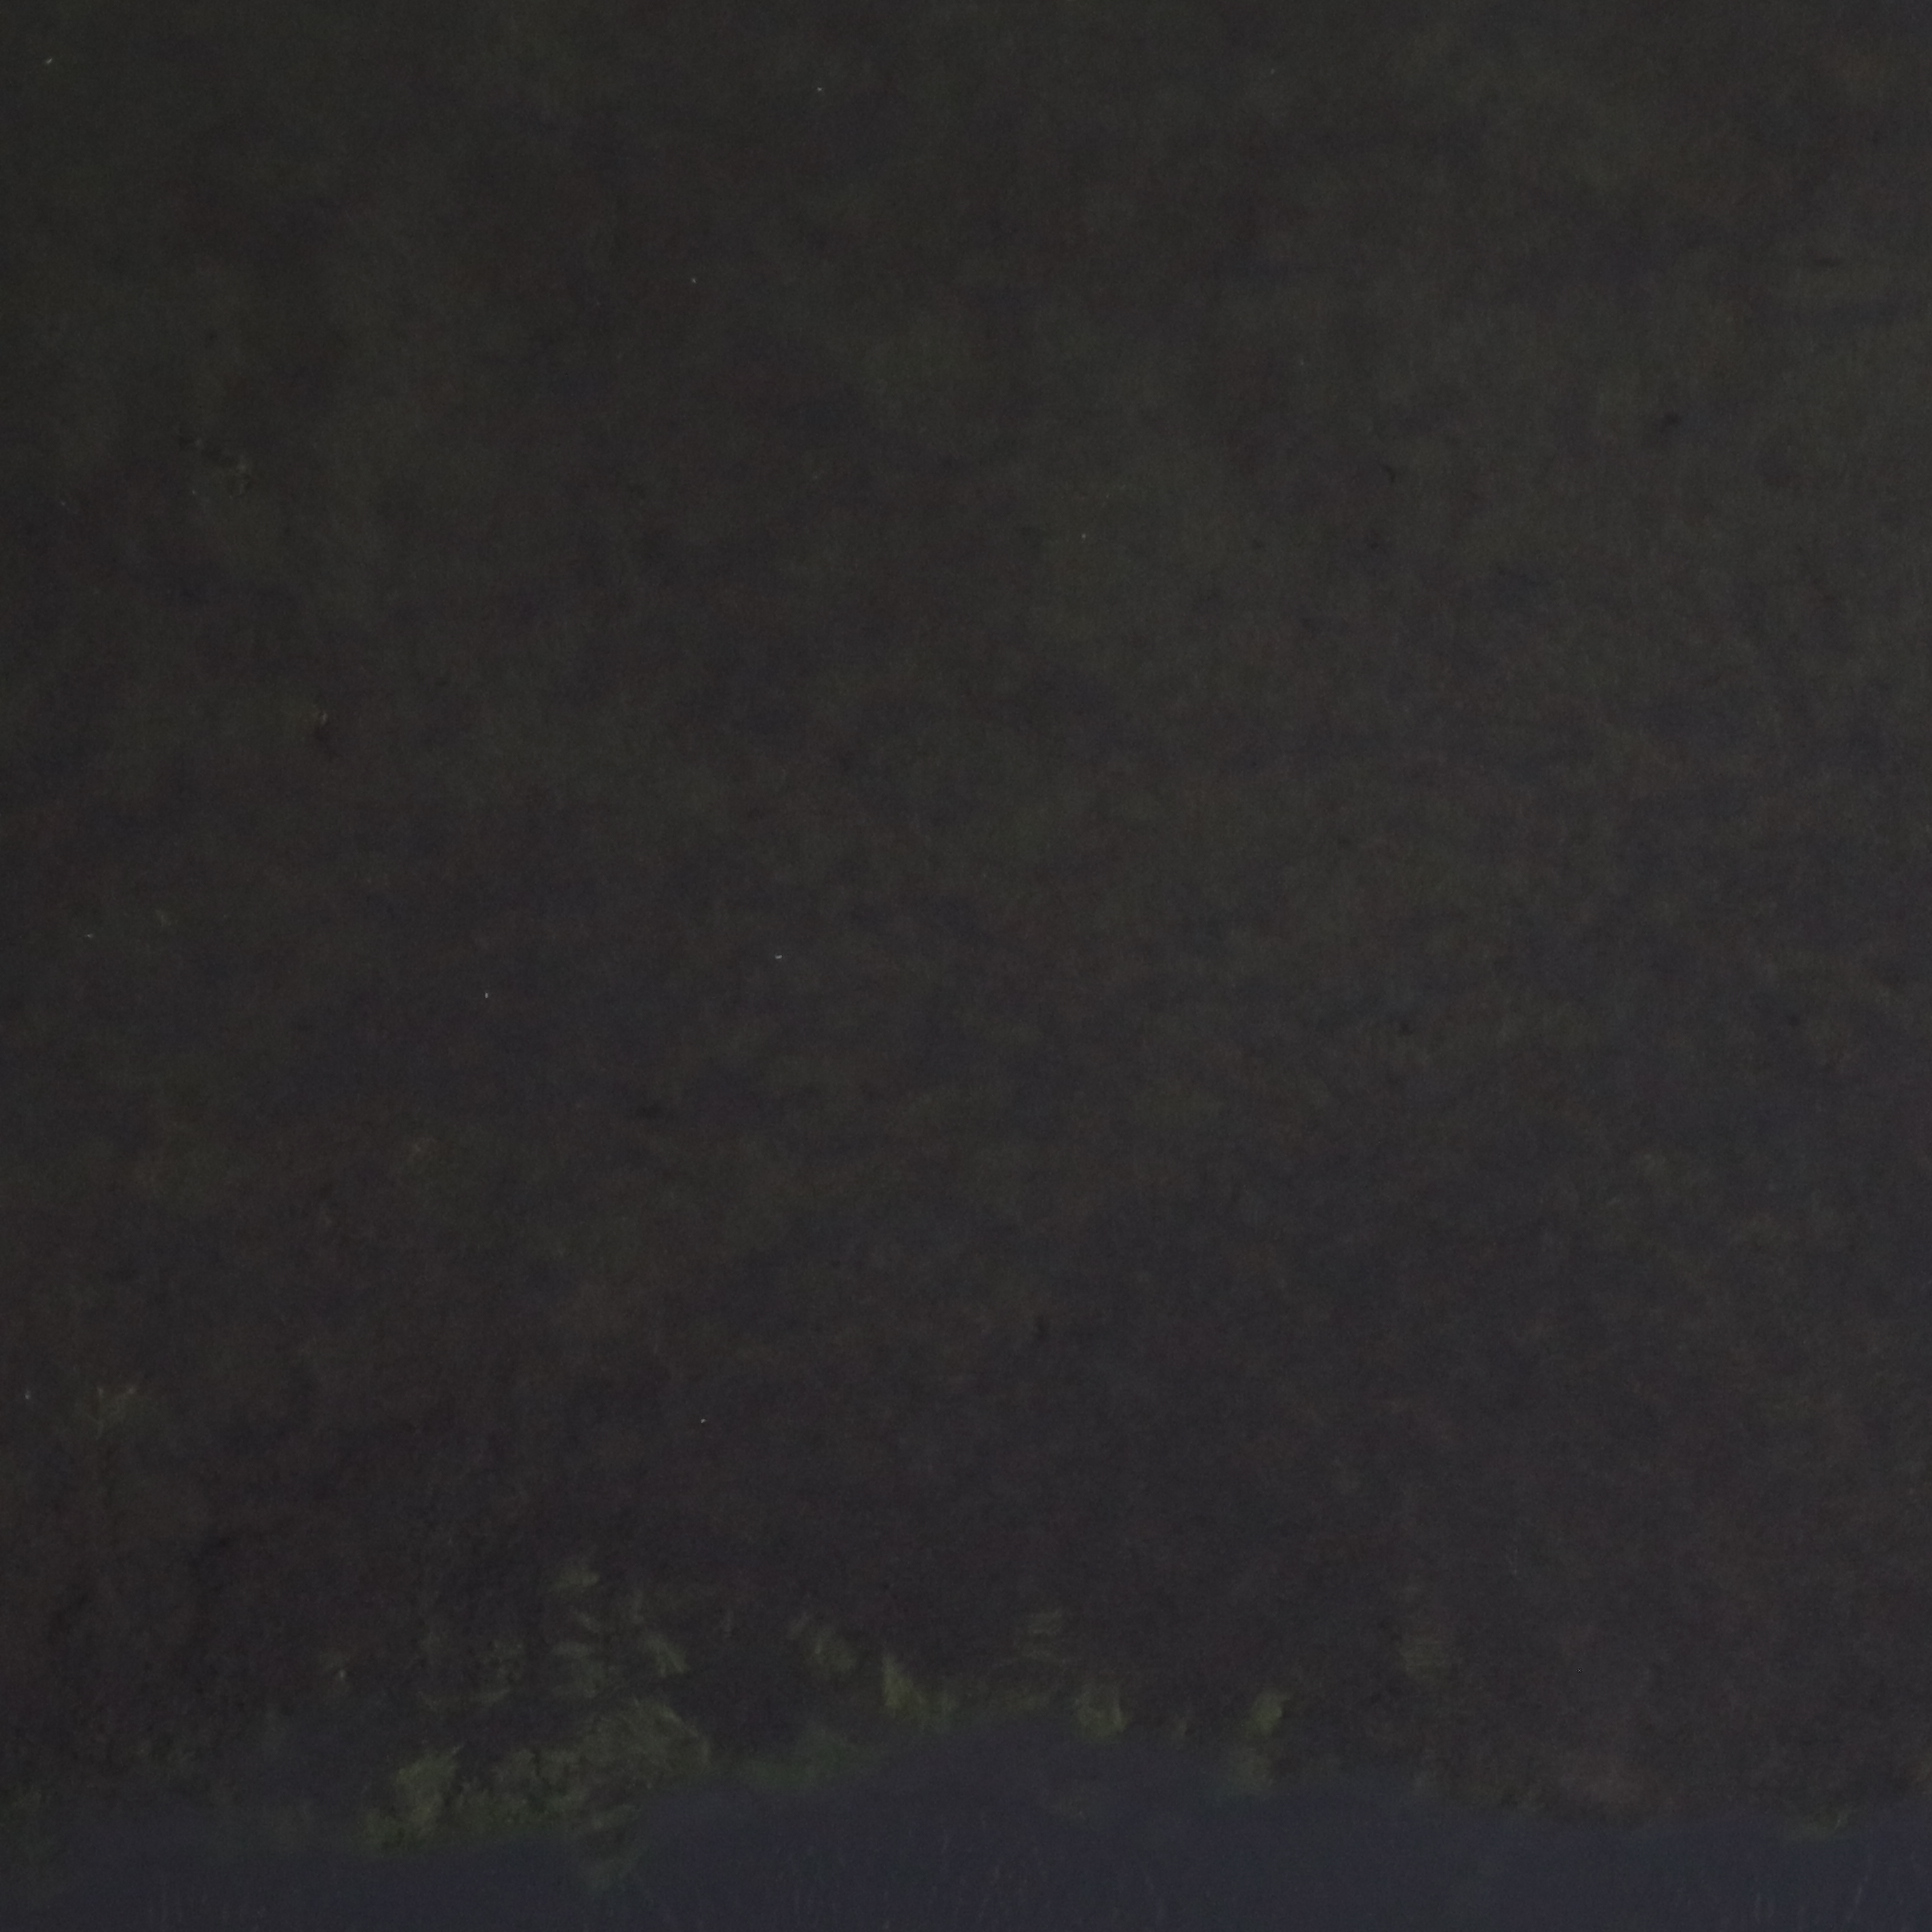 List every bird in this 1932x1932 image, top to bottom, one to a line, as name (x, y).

None